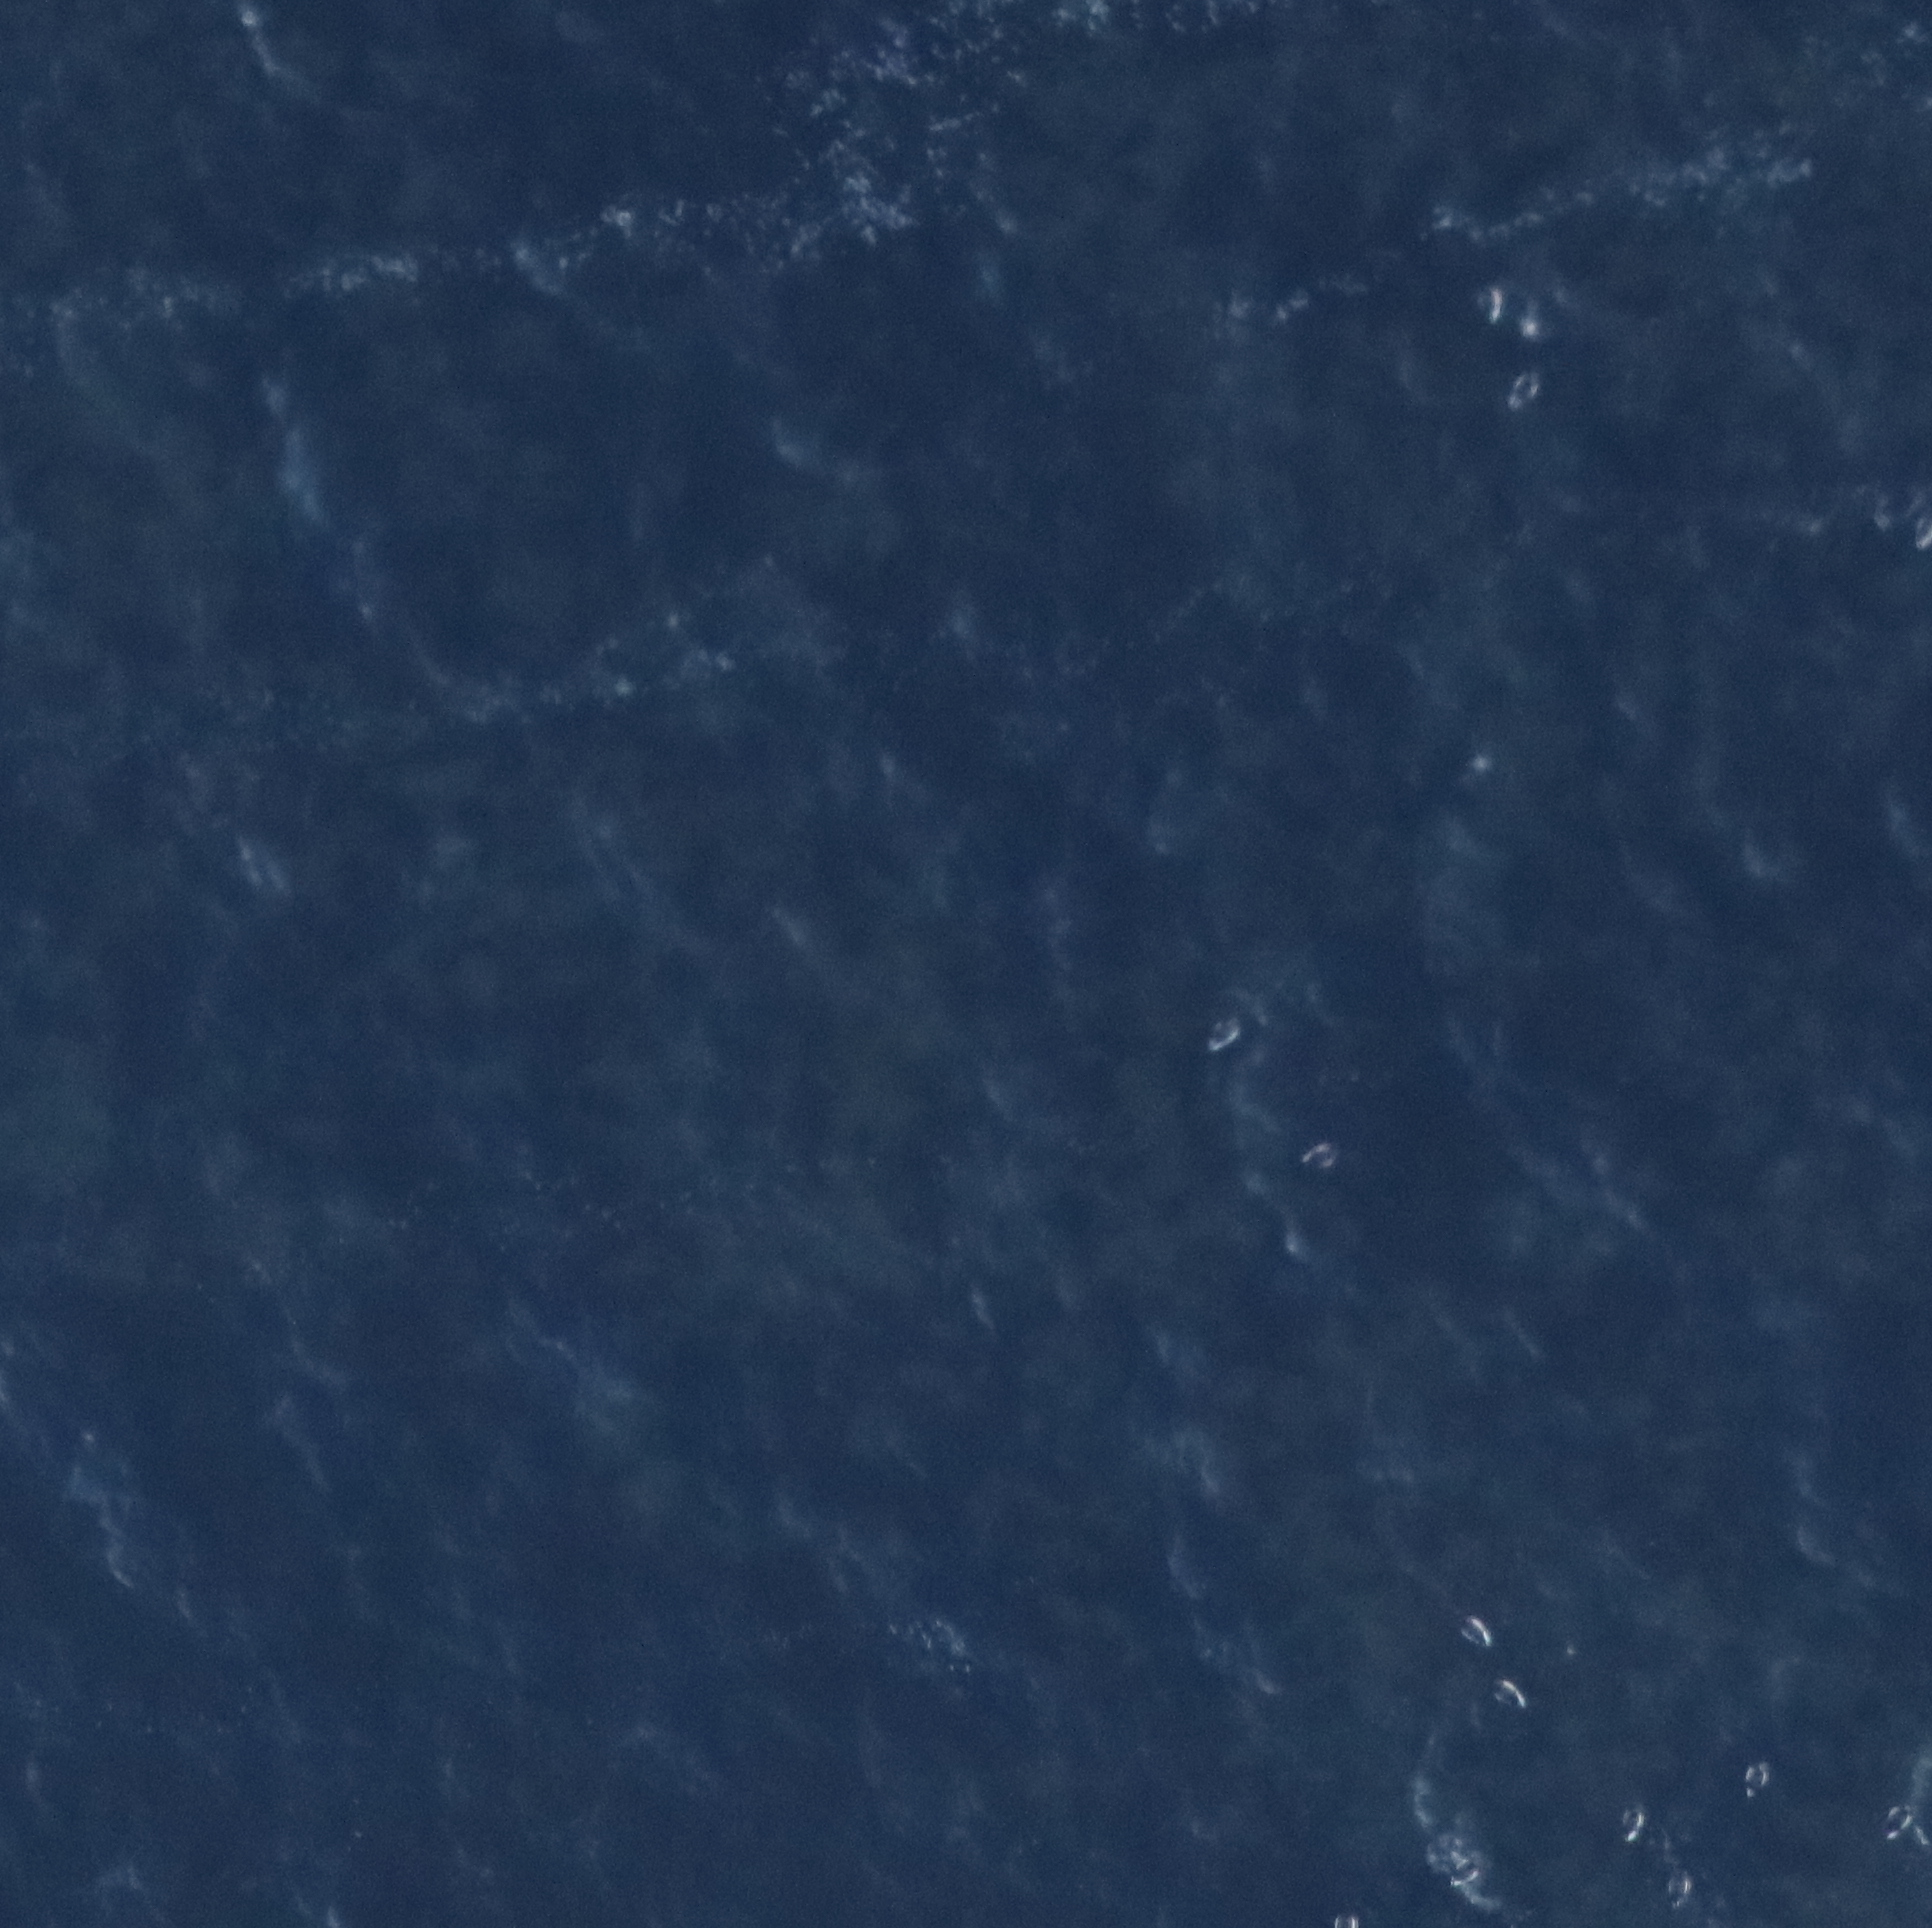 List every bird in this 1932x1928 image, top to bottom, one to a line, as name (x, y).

brant (1490, 306)
brant (1524, 387)
brant (1930, 528)
brant (1224, 1029)
brant (1319, 1154)
brant (1474, 1634)
brant (1510, 1695)
brant (1753, 1778)
brant (1634, 1818)
brant (1899, 1822)
brant (1463, 1873)
brant (1681, 1886)